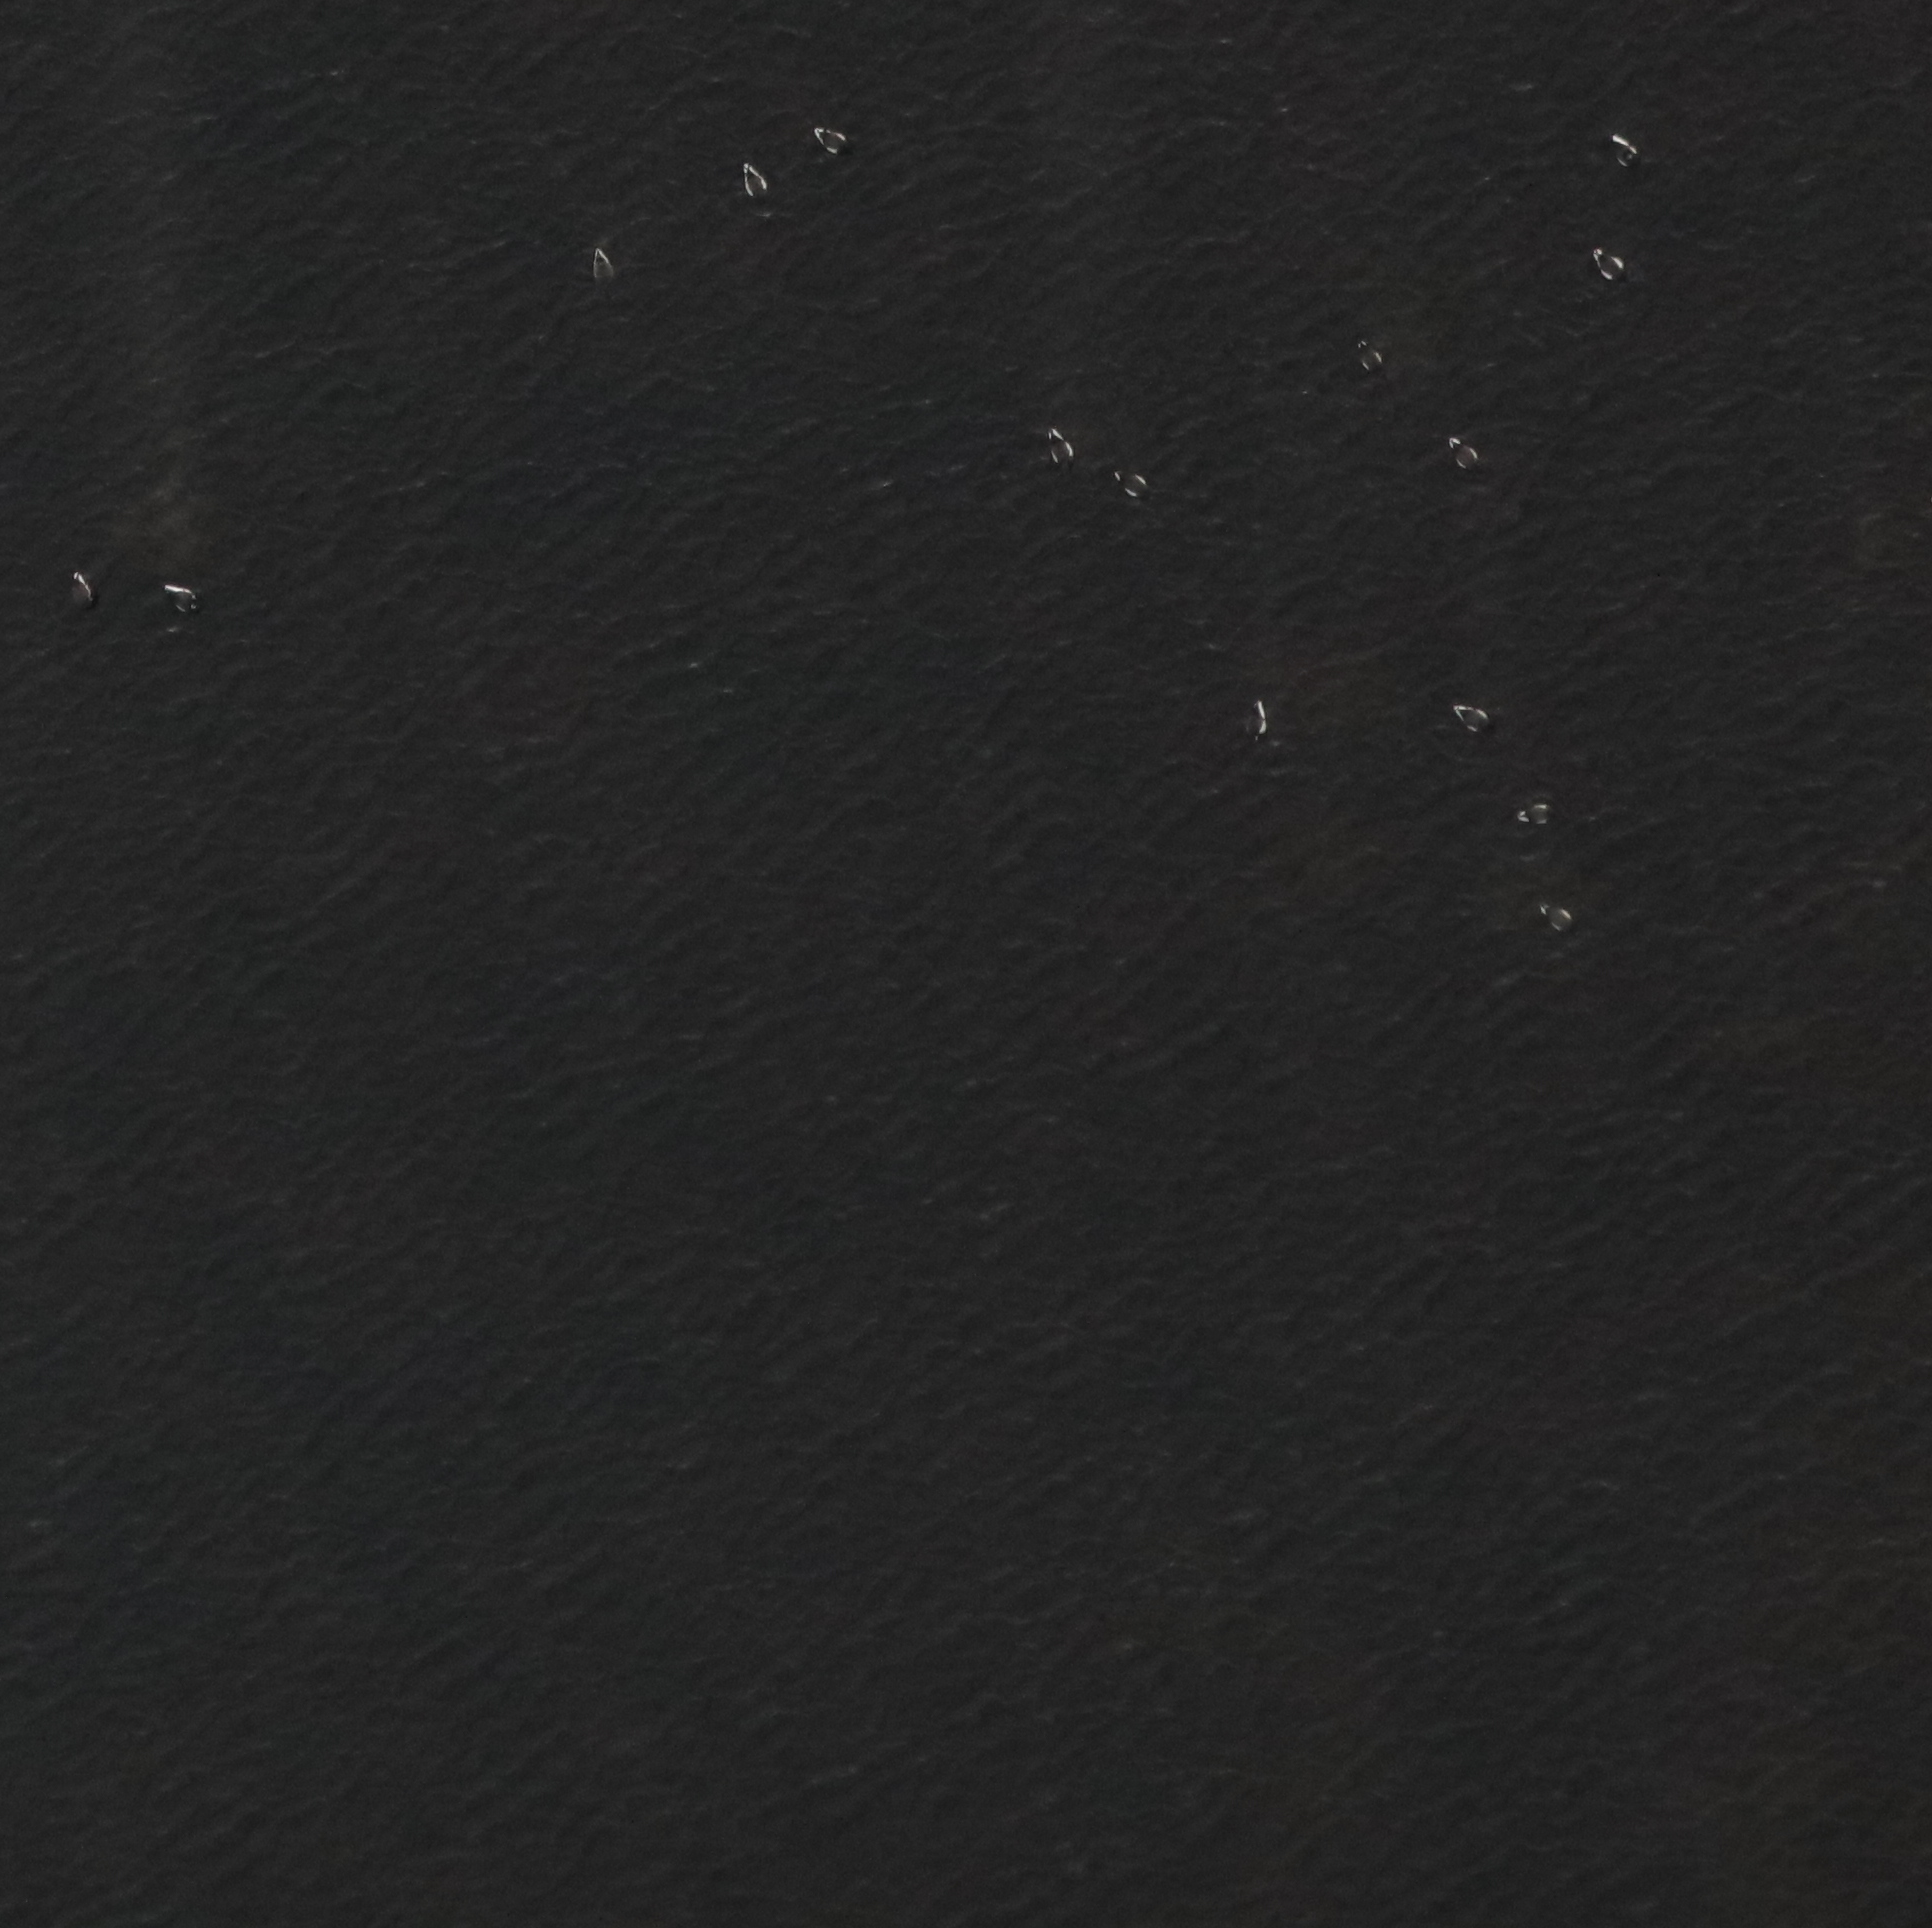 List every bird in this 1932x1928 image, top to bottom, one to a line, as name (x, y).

brant (831, 143)
brant (1625, 154)
brant (754, 183)
brant (1608, 266)
brant (602, 269)
brant (1369, 359)
brant (1058, 448)
brant (1464, 456)
brant (1132, 483)
brant (85, 590)
brant (181, 599)
brant (1472, 720)
brant (1256, 721)
brant (1535, 814)
brant (1557, 918)